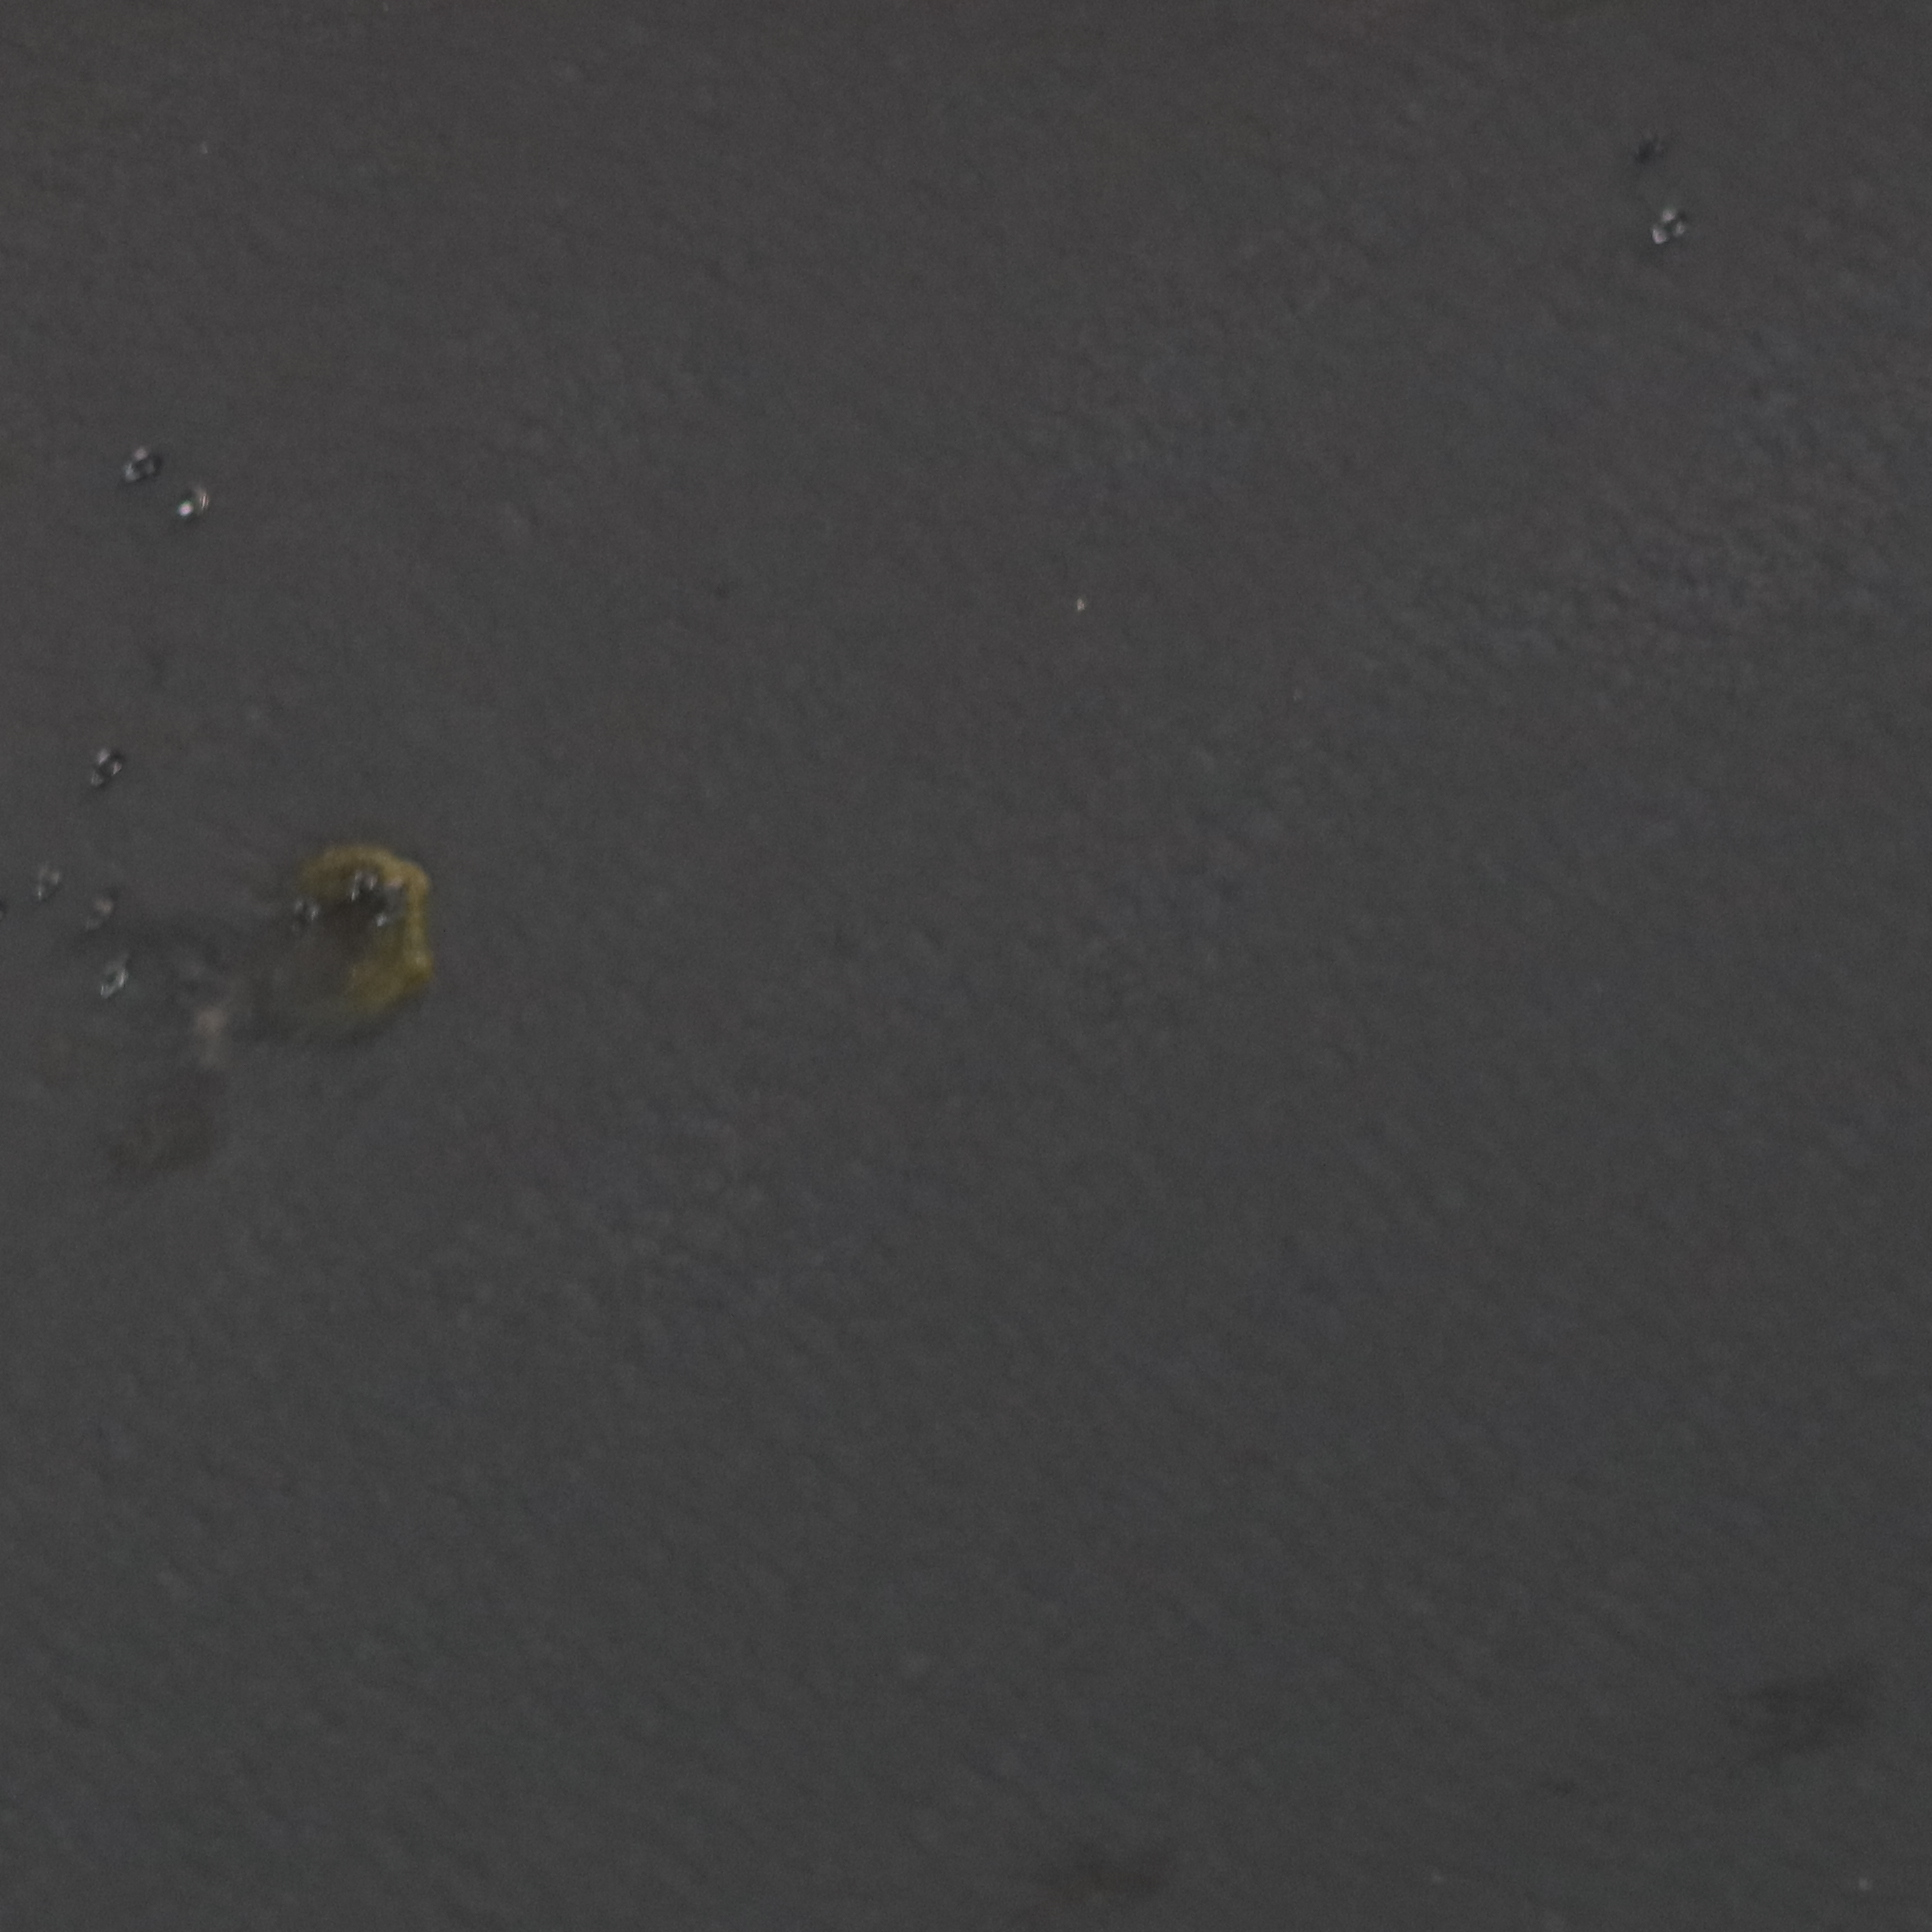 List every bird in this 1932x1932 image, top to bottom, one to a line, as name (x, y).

brant (1650, 148)
brant (1669, 229)
brant (139, 464)
brant (194, 505)
brant (103, 768)
brant (47, 881)
brant (362, 884)
brant (396, 903)
brant (311, 908)
brant (97, 911)
brant (117, 979)